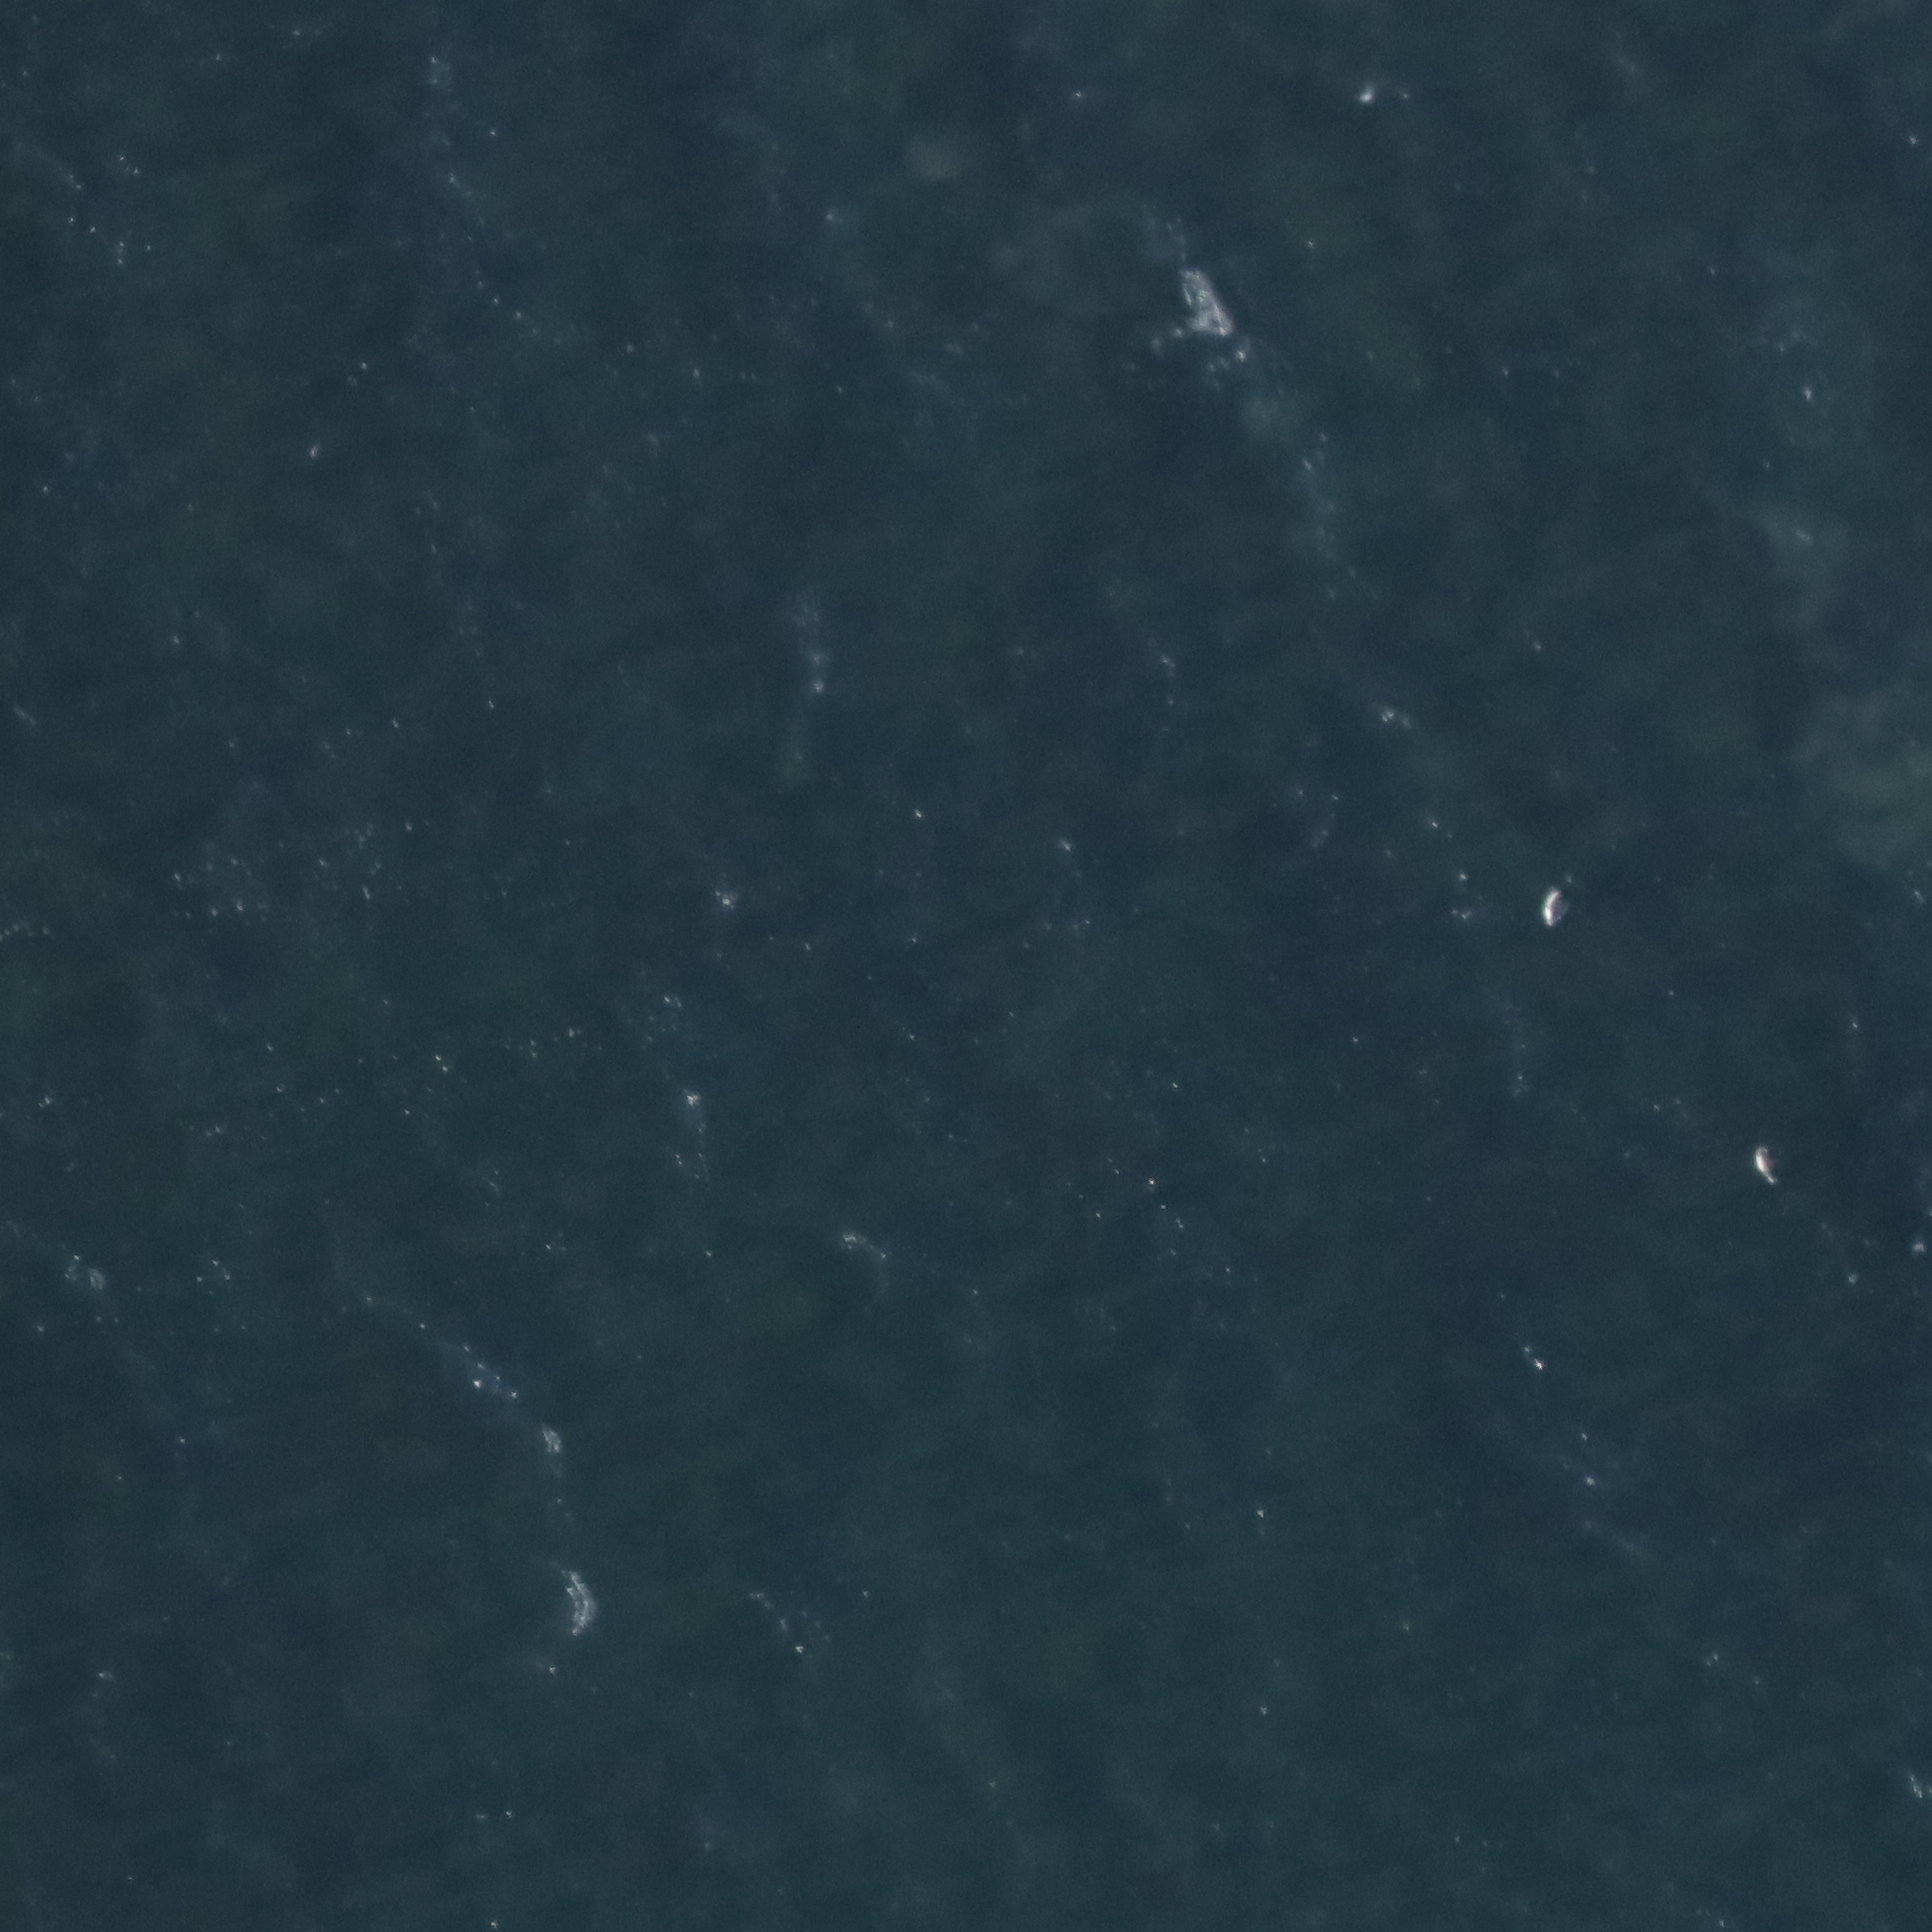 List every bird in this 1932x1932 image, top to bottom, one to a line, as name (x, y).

brant (1557, 904)
brant (1767, 1165)